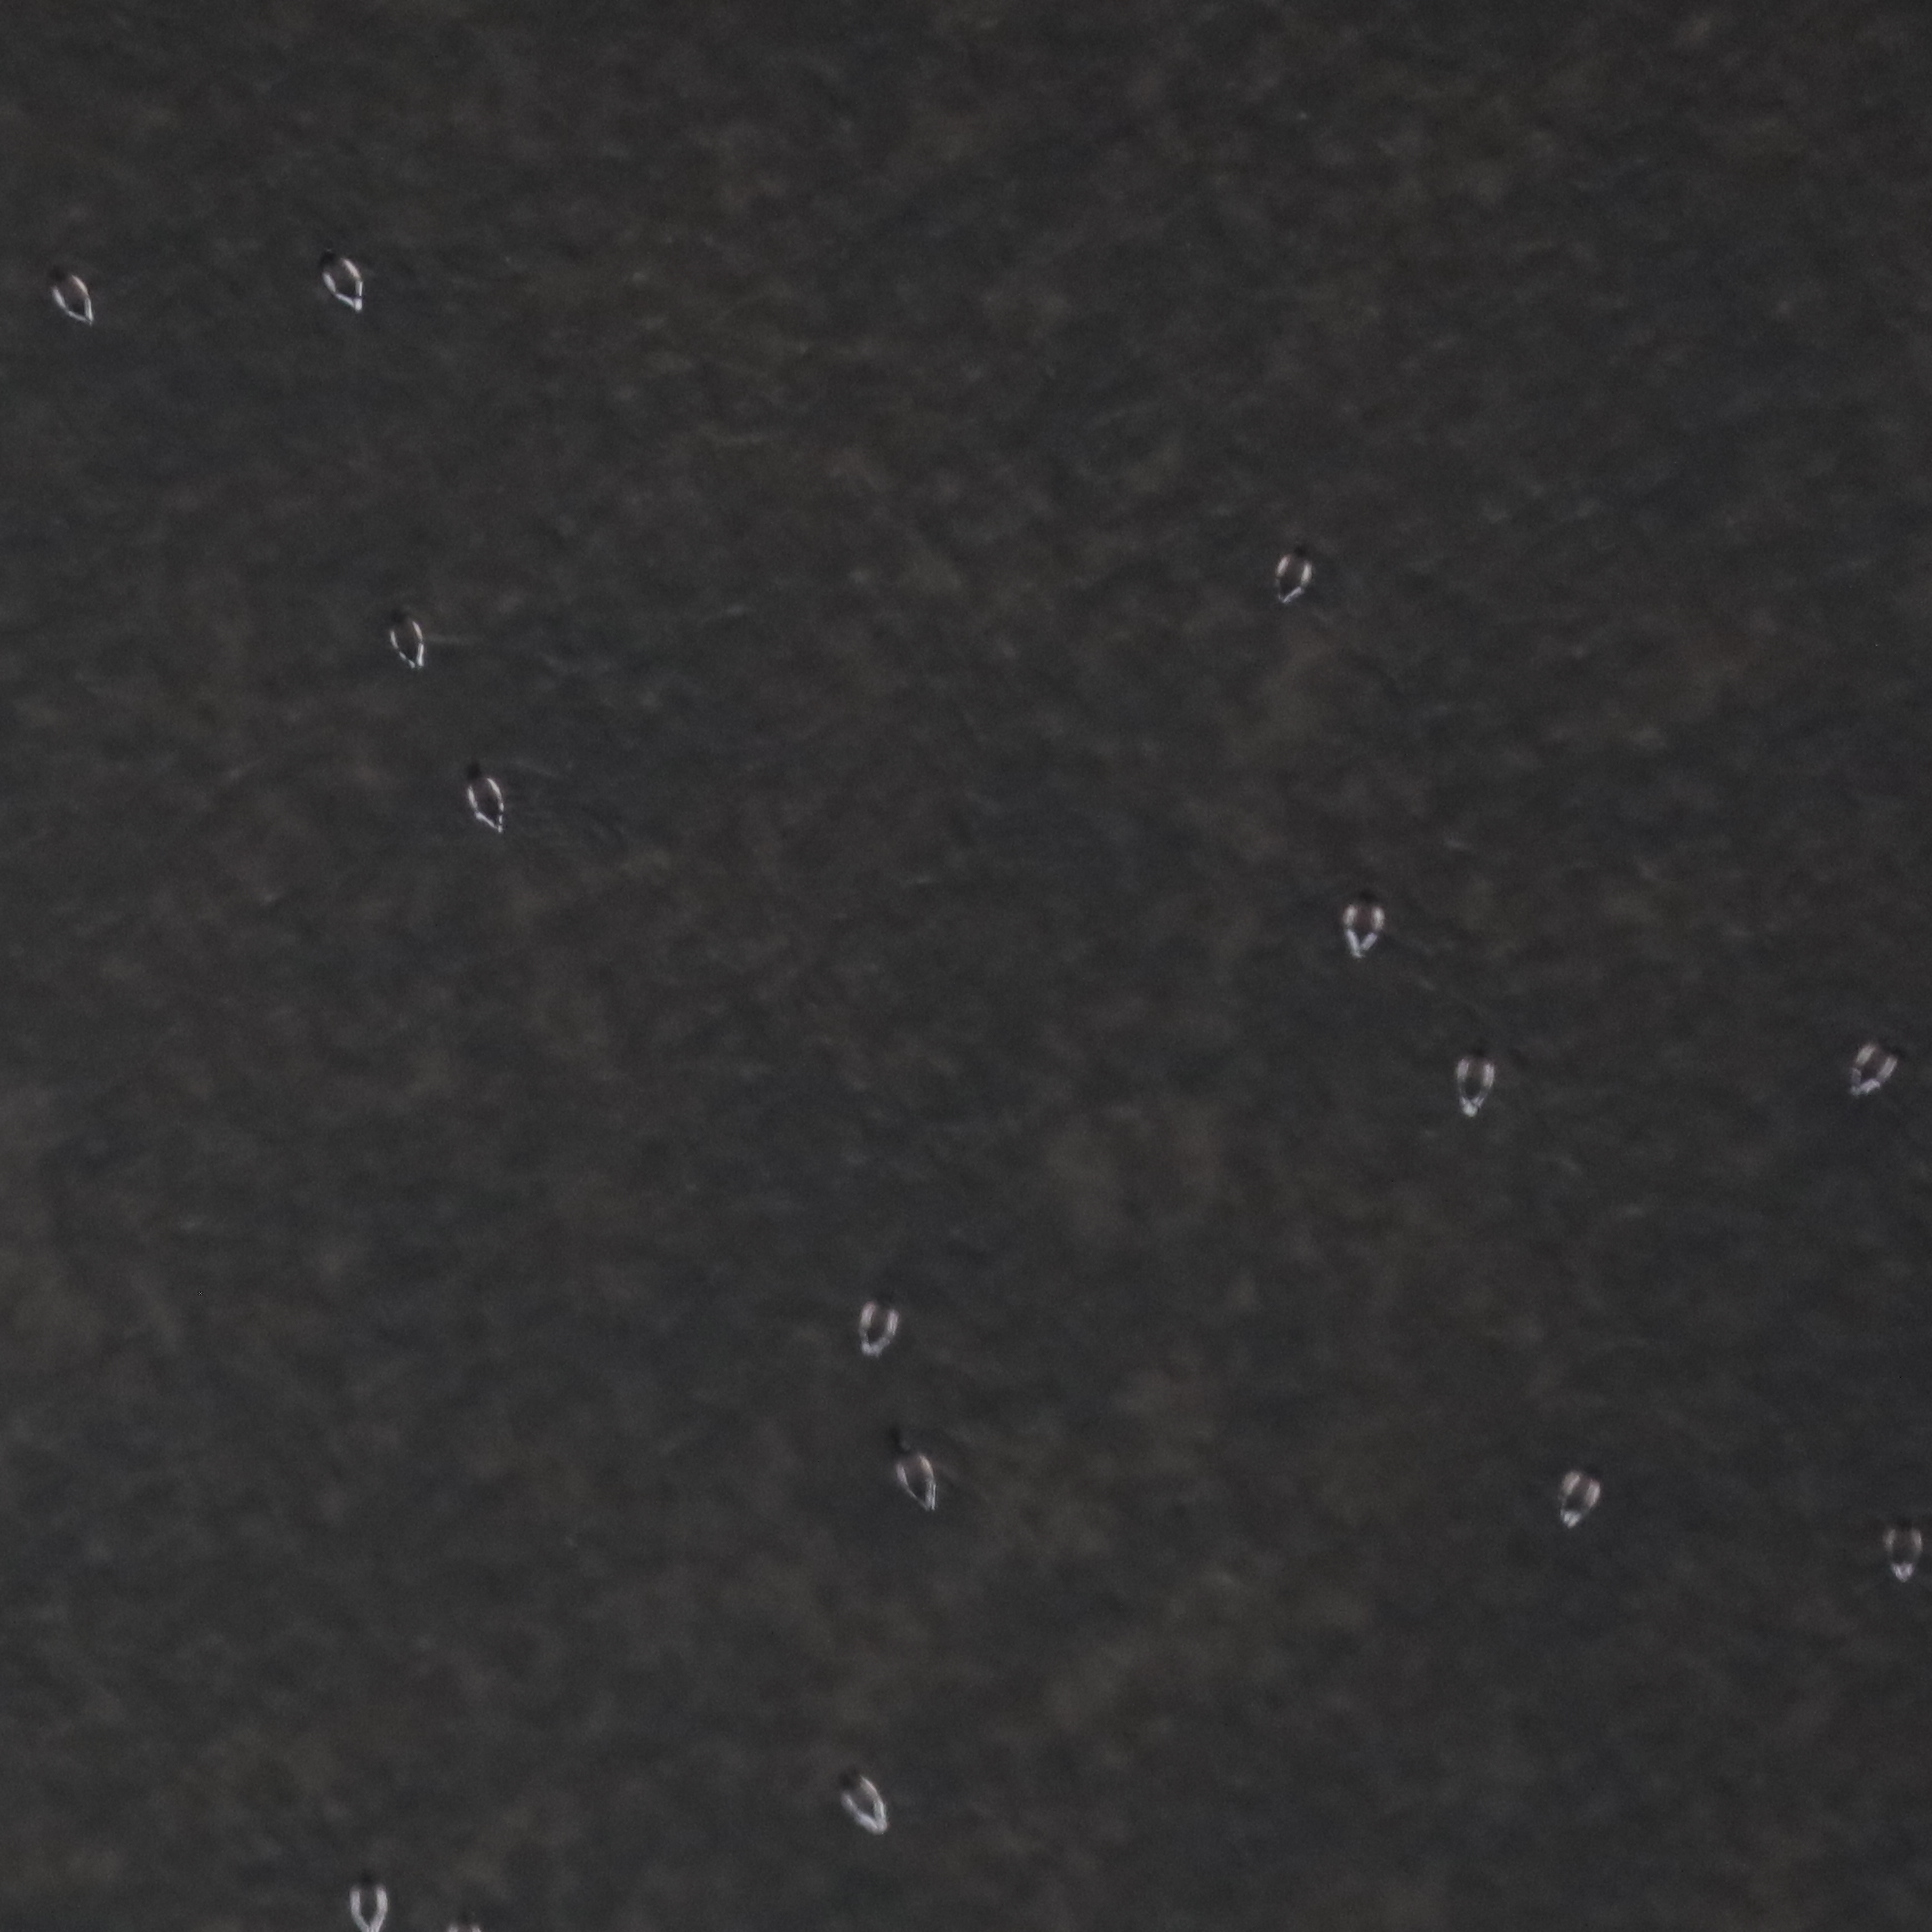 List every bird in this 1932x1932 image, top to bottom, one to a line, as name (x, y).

brant (343, 280)
brant (73, 296)
brant (1294, 574)
brant (408, 640)
brant (486, 796)
brant (1366, 924)
brant (1874, 1066)
brant (1475, 1079)
brant (878, 1326)
brant (914, 1472)
brant (1577, 1496)
brant (1904, 1547)
brant (863, 1800)
brant (369, 1909)